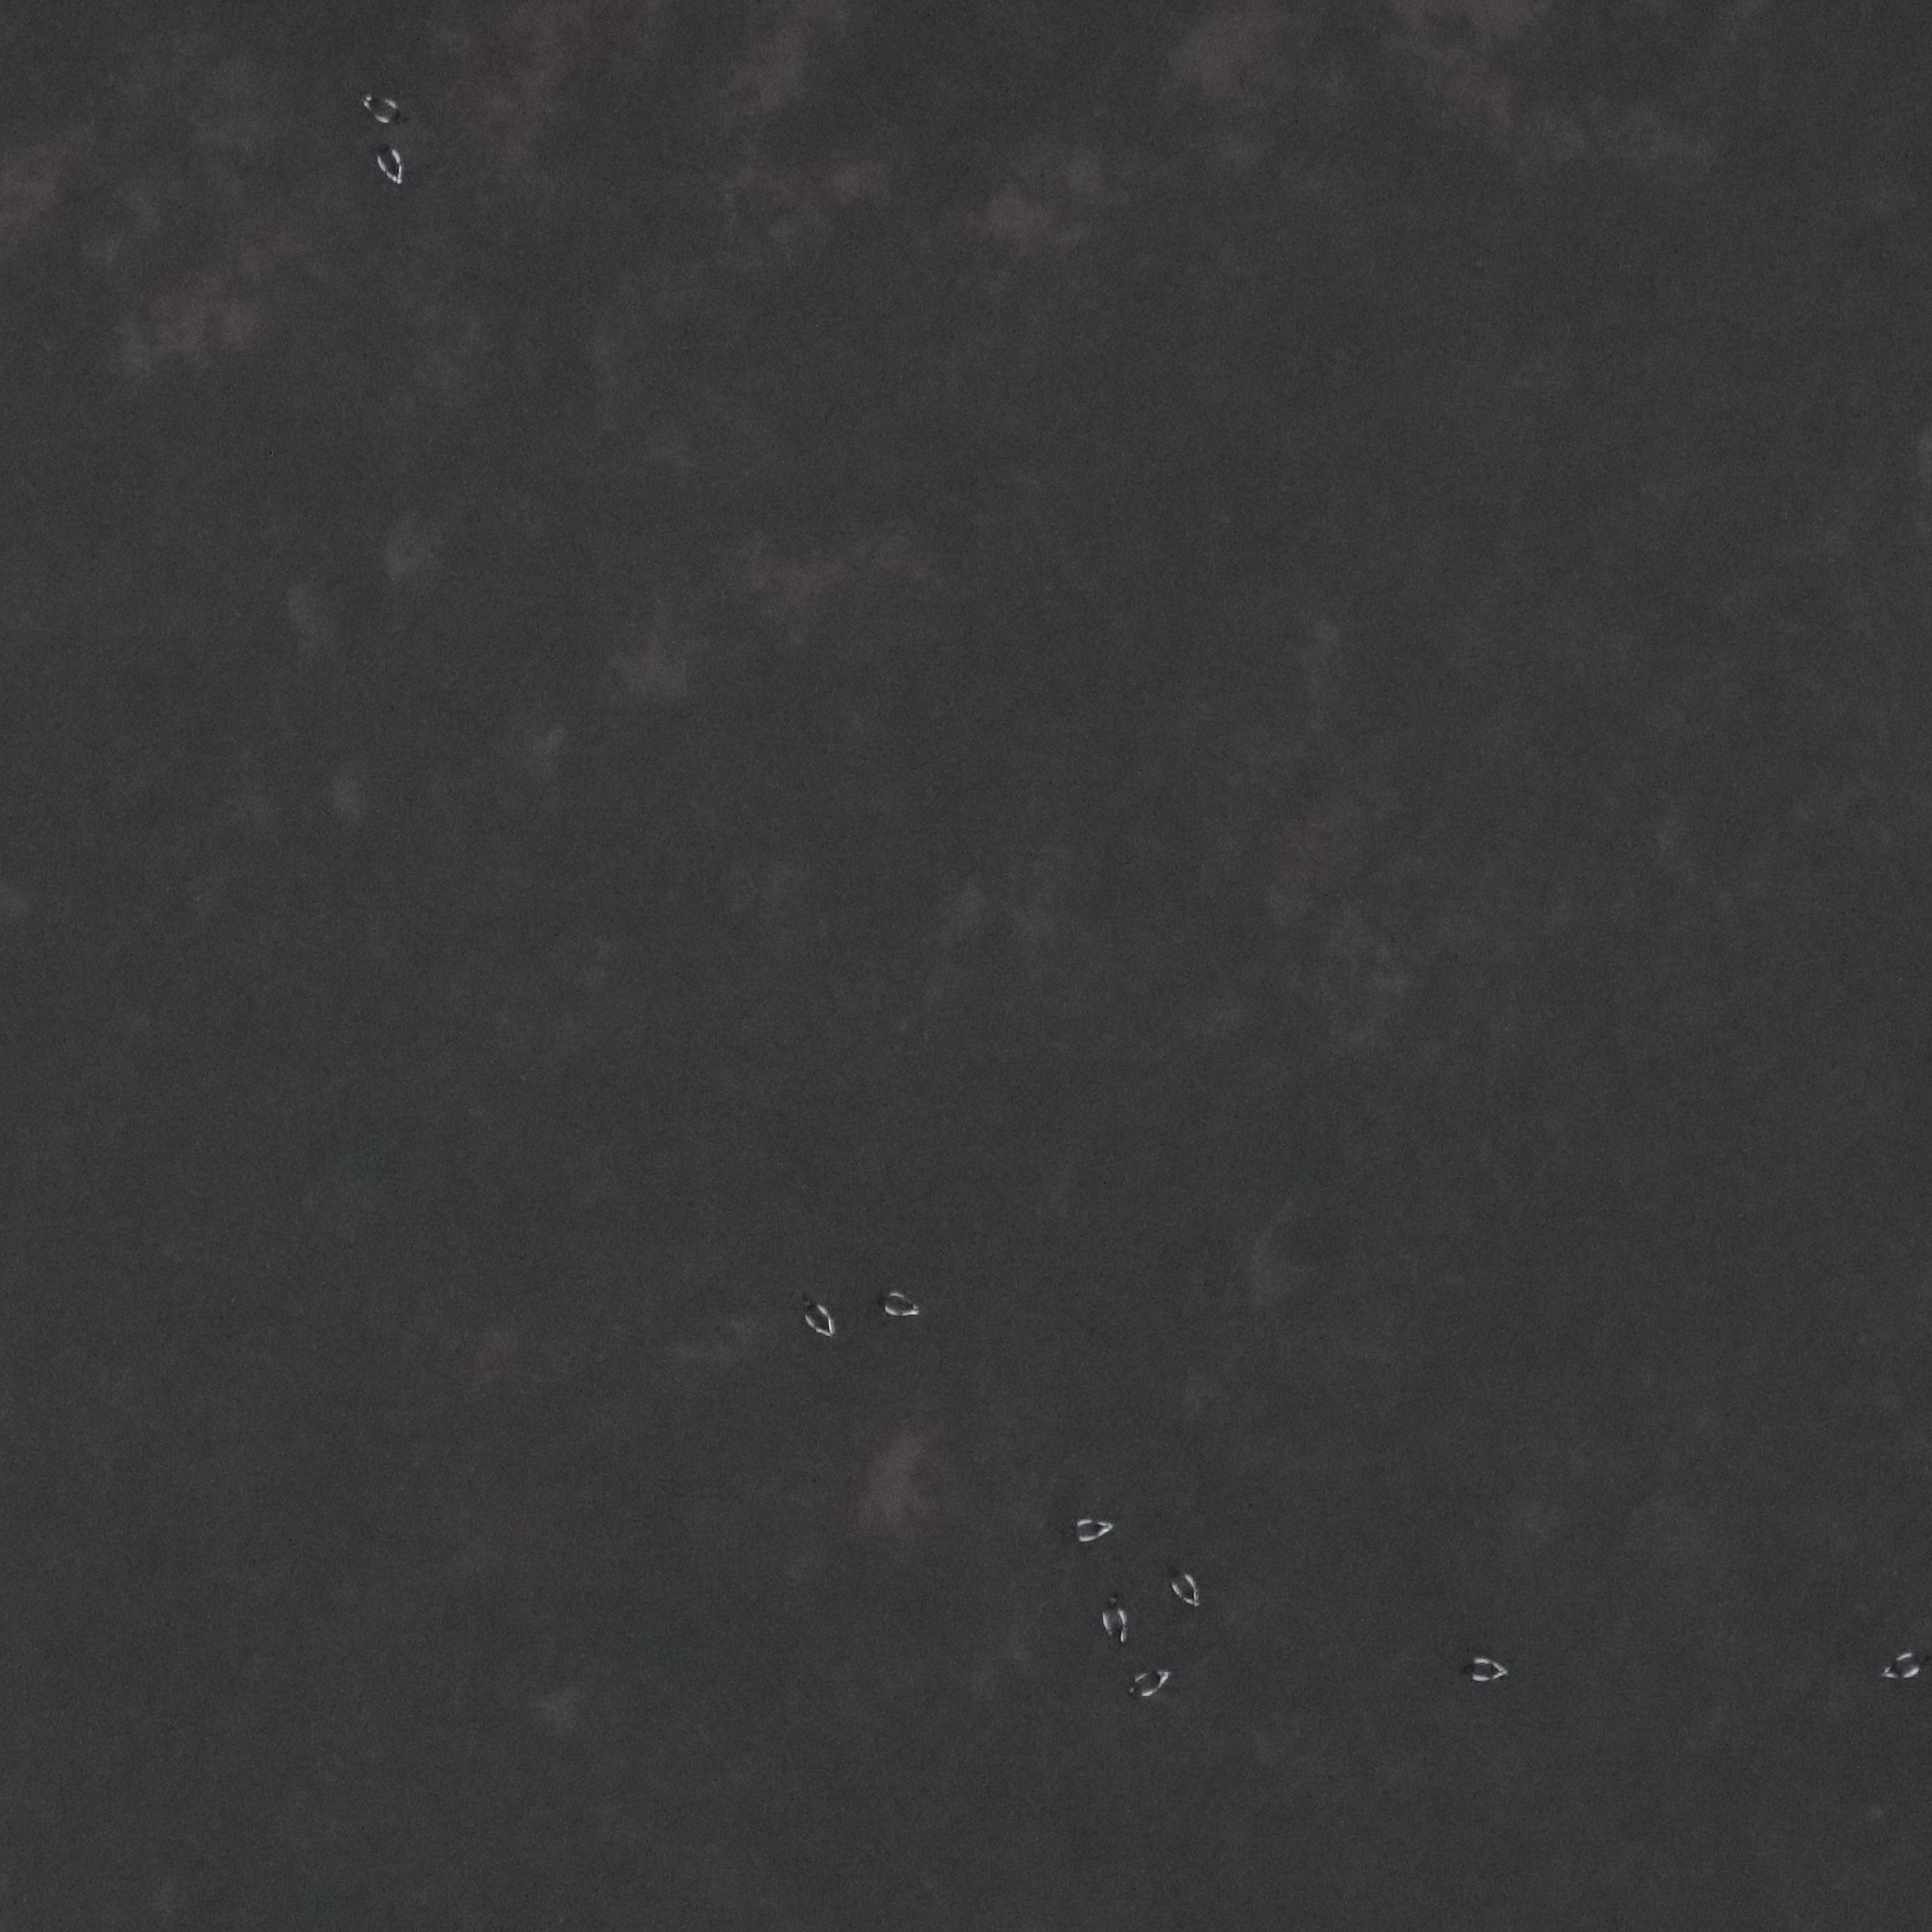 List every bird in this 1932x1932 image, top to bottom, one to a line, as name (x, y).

brant (383, 110)
brant (391, 161)
brant (898, 1304)
brant (819, 1319)
brant (1089, 1530)
brant (1184, 1588)
brant (1116, 1620)
brant (1904, 1666)
brant (1484, 1670)
brant (1148, 1684)